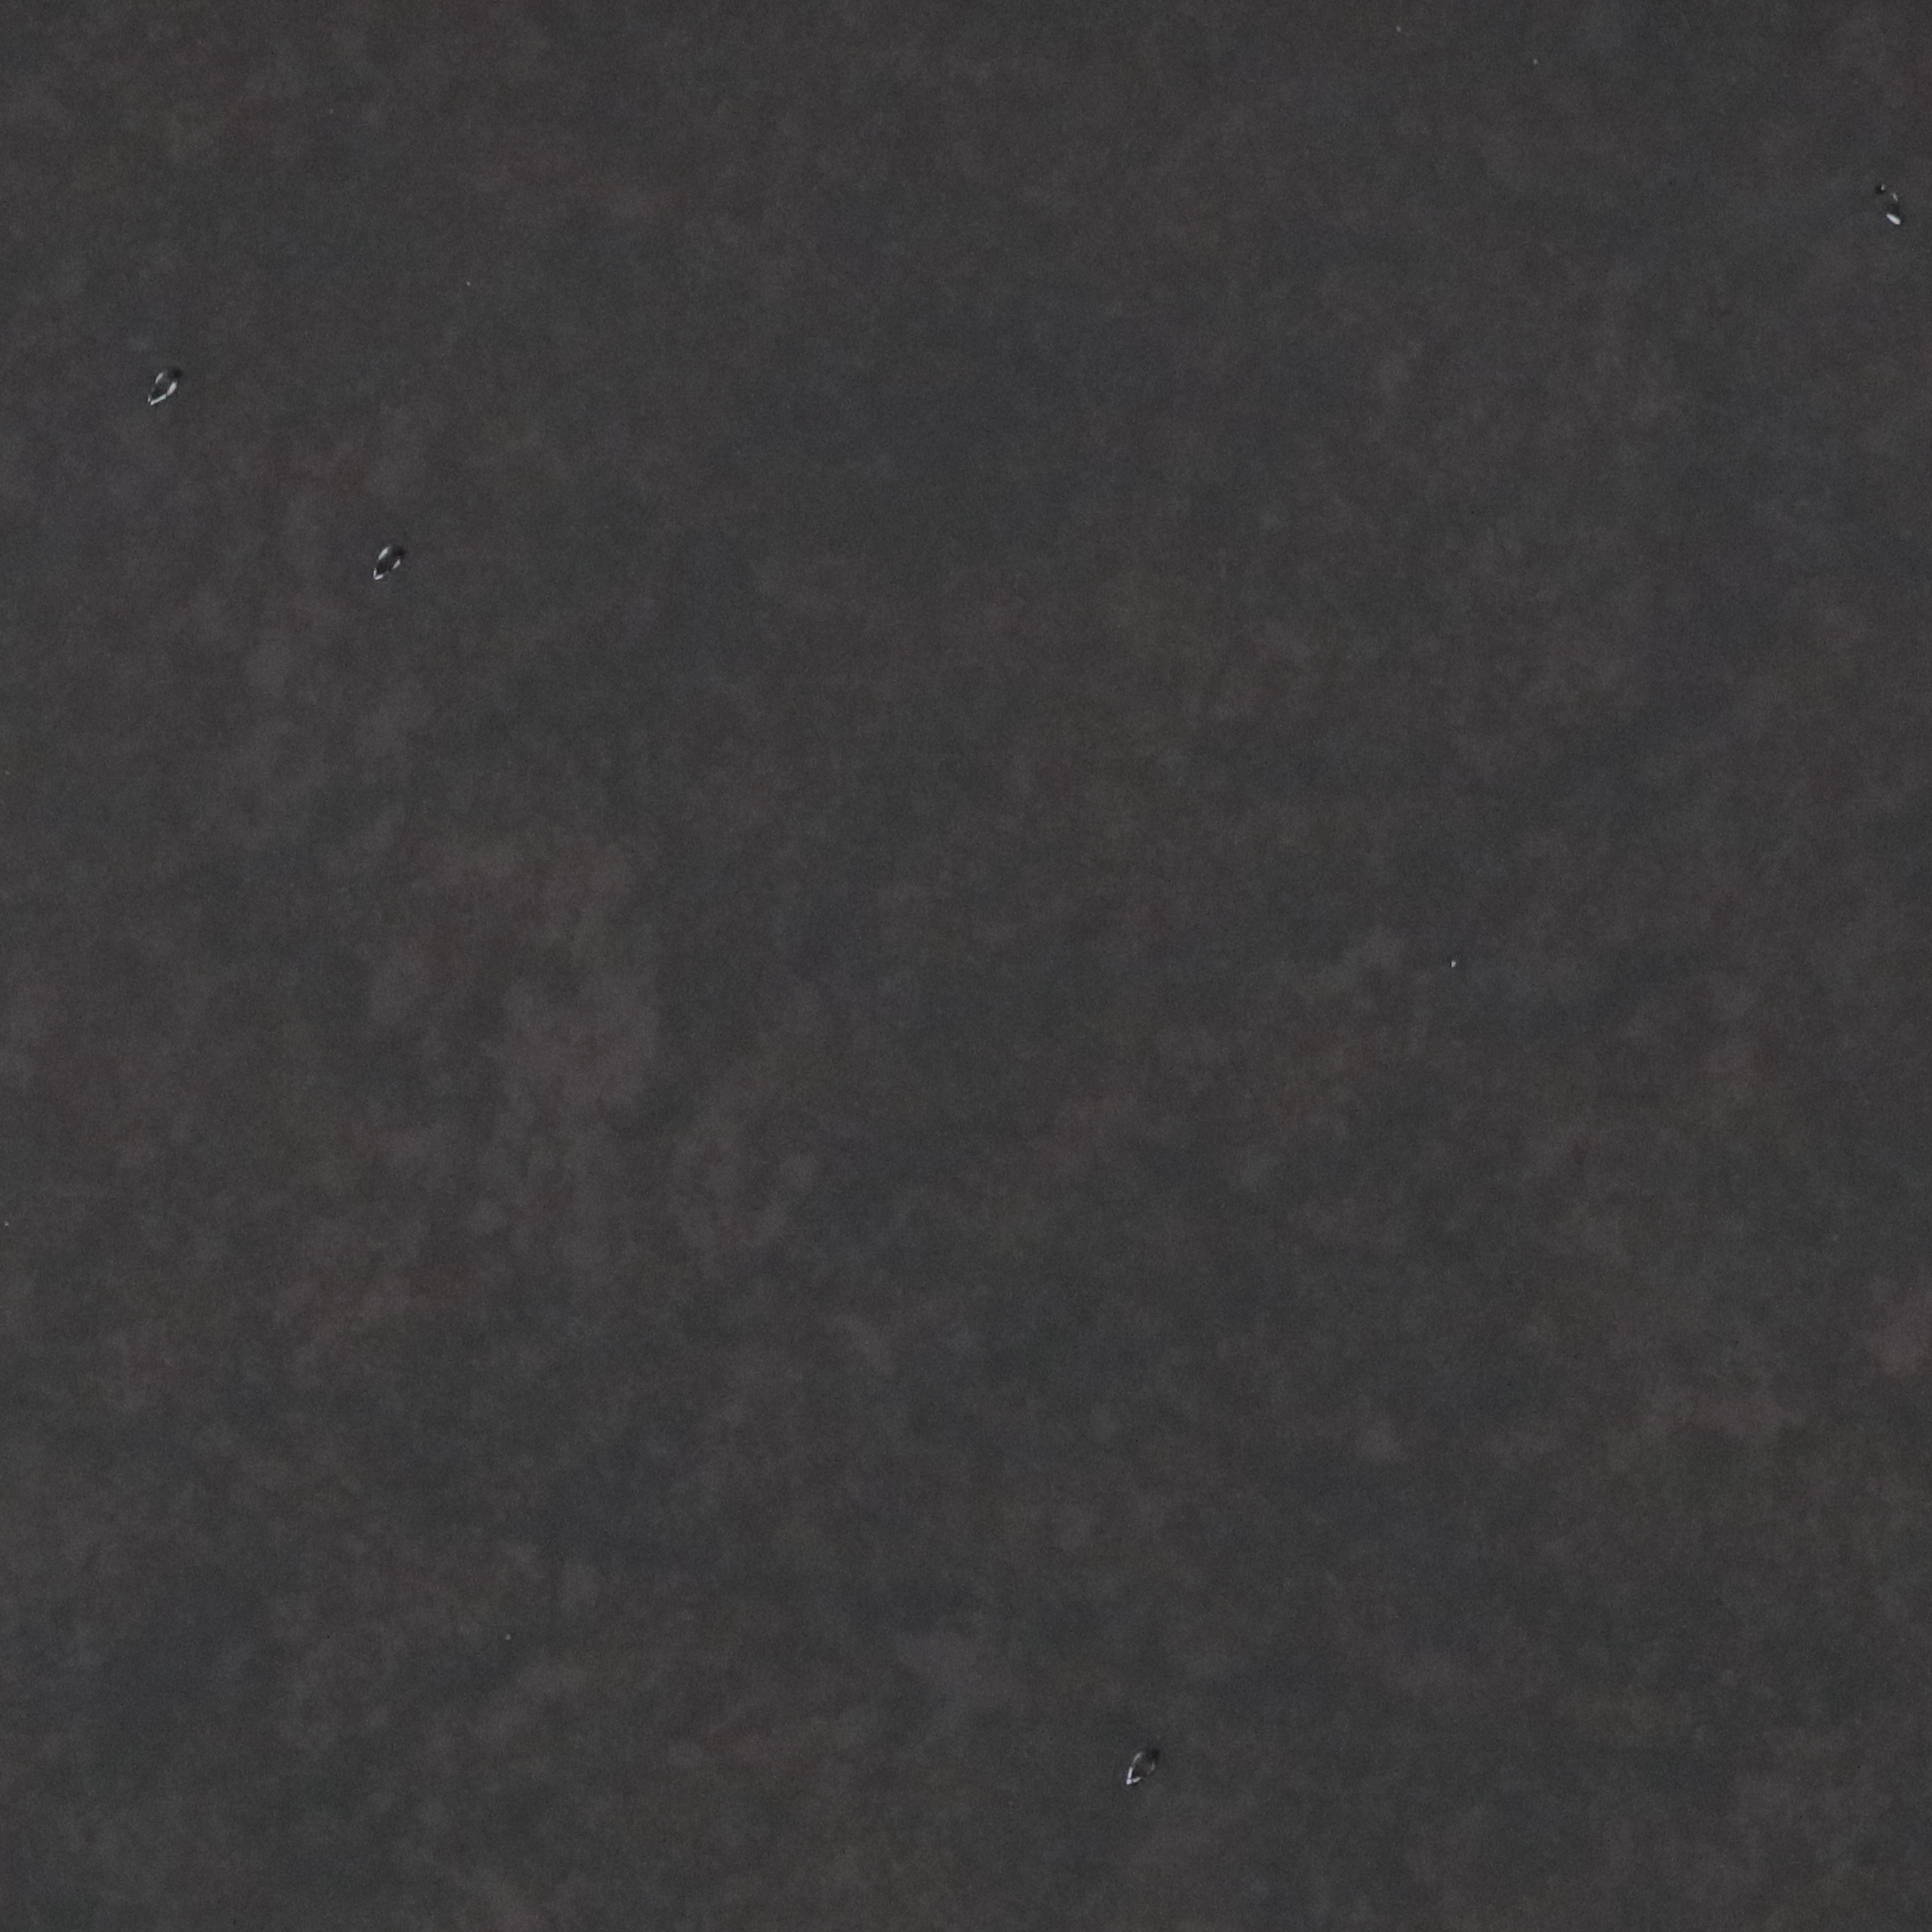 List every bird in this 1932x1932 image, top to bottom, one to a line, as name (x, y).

brant (1893, 208)
brant (163, 385)
brant (388, 561)
brant (1141, 1766)